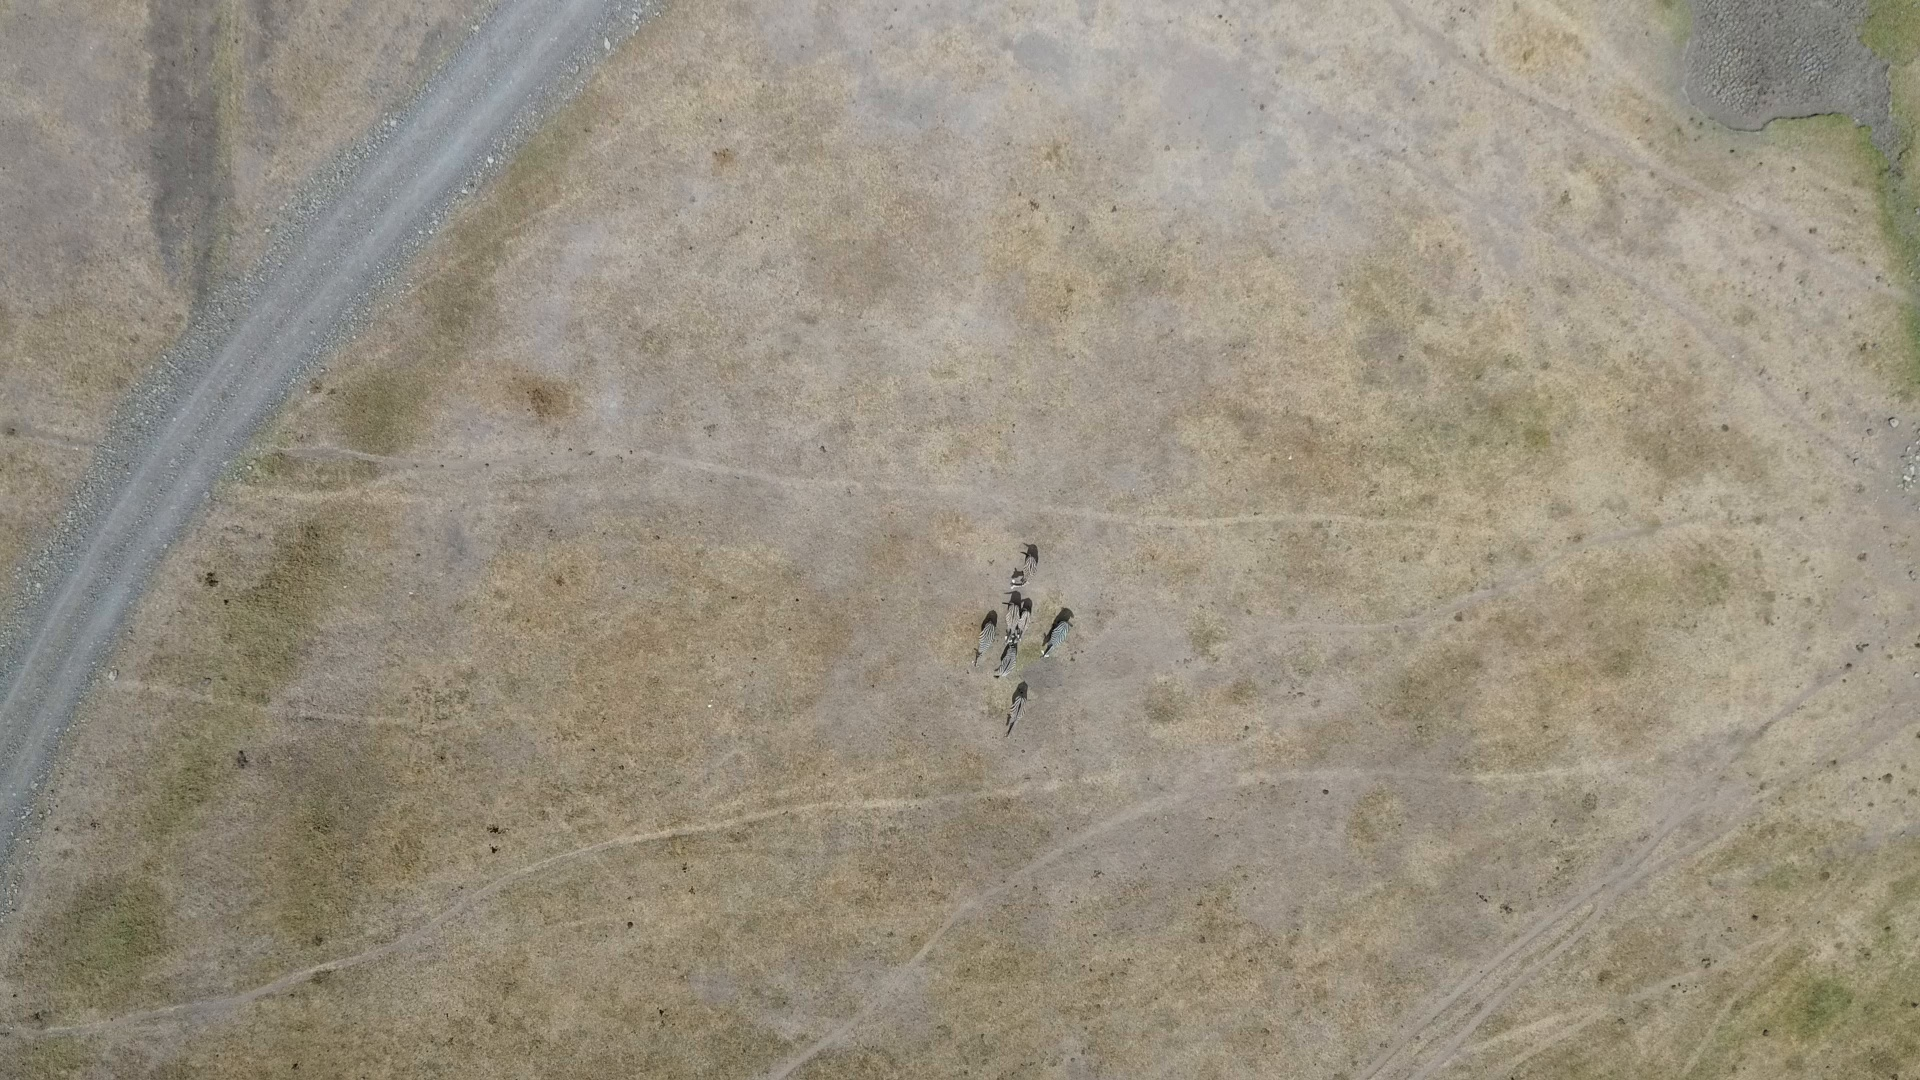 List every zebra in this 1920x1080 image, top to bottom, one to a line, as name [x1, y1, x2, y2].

zebra [1010, 557, 1037, 589]
zebra [1005, 603, 1021, 643]
zebra [1014, 610, 1031, 644]
zebra [972, 622, 995, 667]
zebra [1041, 622, 1069, 658]
zebra [998, 642, 1017, 677]
zebra [1006, 693, 1028, 736]